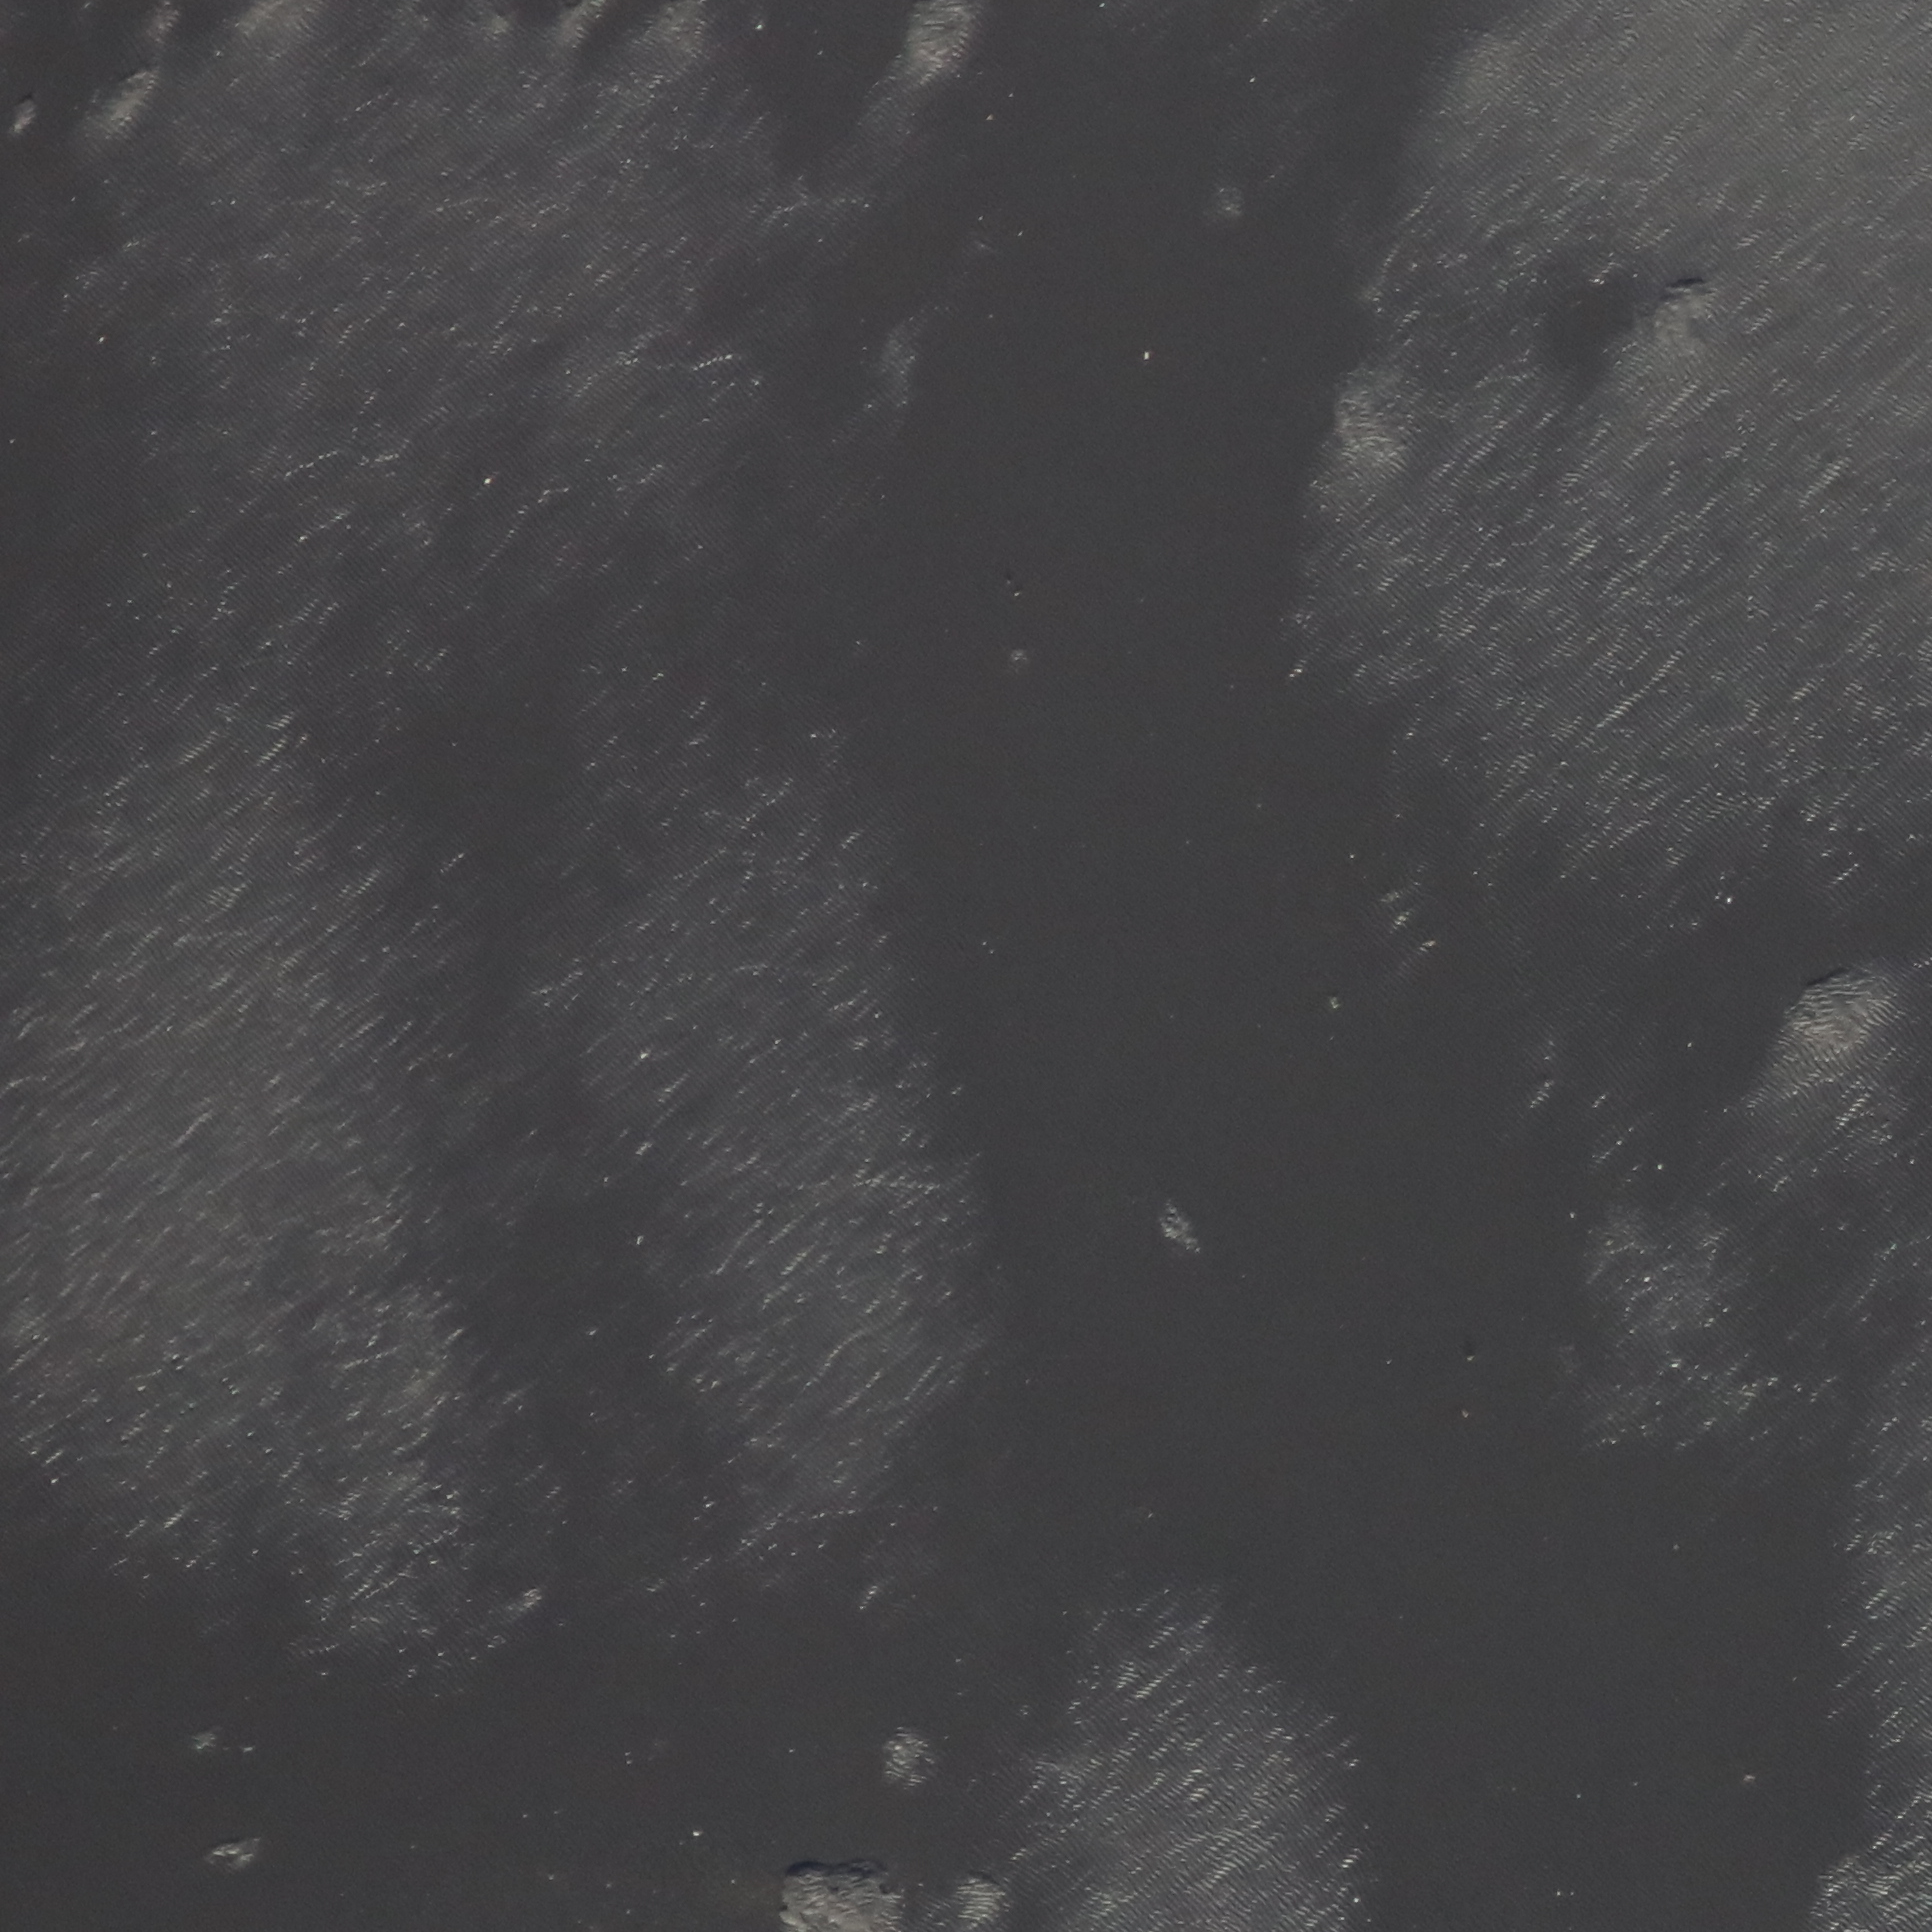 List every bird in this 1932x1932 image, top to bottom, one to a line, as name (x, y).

None